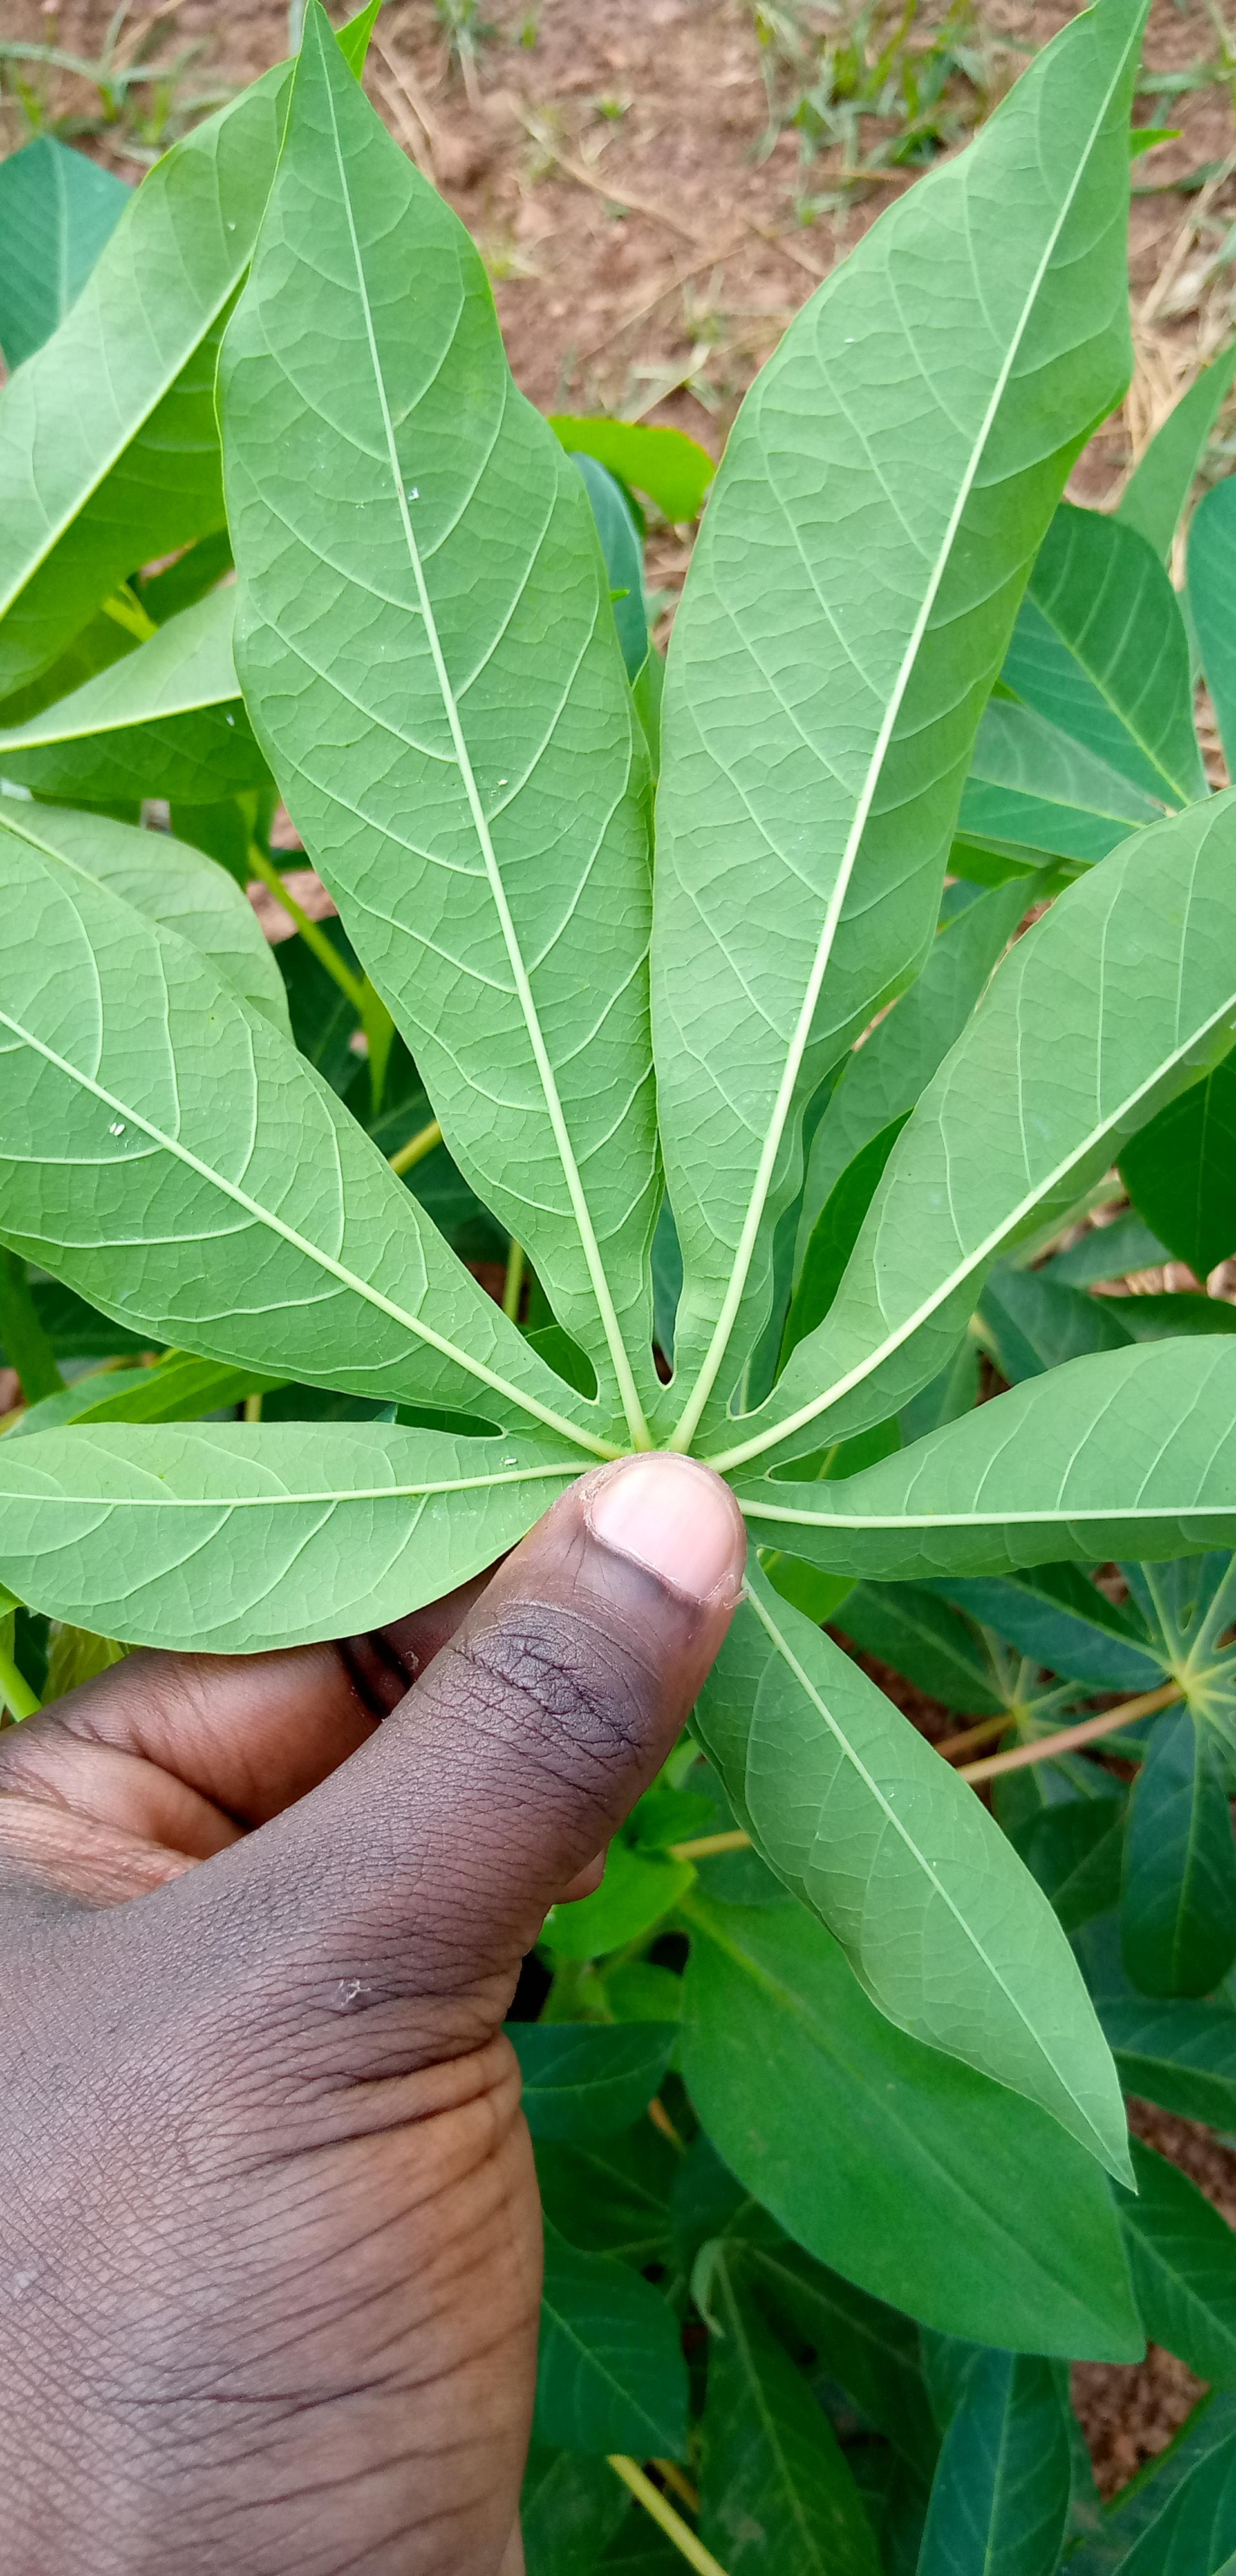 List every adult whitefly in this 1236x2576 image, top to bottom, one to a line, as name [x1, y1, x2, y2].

whitefly [838, 330, 858, 350]
whitefly [405, 486, 422, 509]
whitefly [494, 775, 509, 789]
whitefly [108, 1120, 124, 1137]
whitefly [502, 1454, 518, 1470]